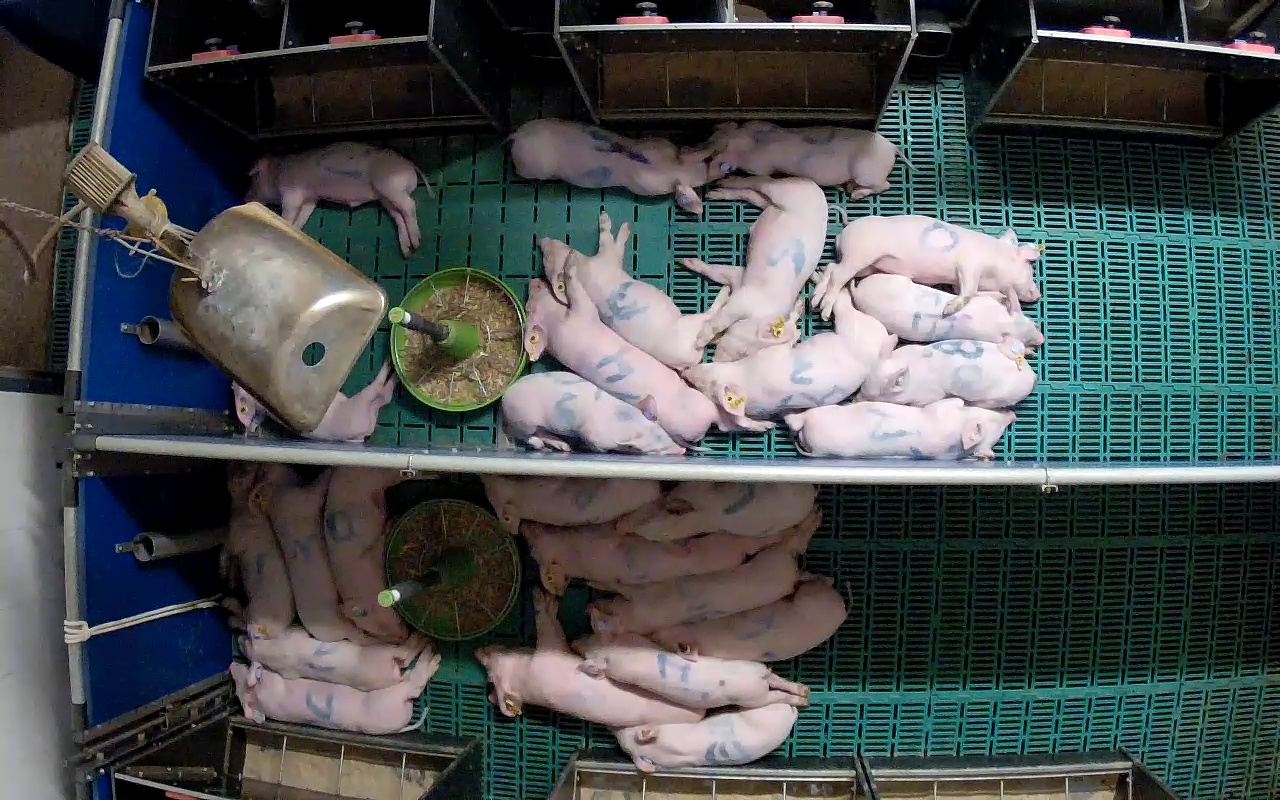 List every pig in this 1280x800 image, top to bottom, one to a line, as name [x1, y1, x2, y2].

pig [503, 117, 725, 215]
pig [707, 122, 914, 202]
pig [244, 142, 431, 260]
pig [676, 173, 830, 362]
pig [537, 210, 733, 372]
pig [811, 215, 1044, 324]
pig [522, 249, 775, 452]
pig [679, 264, 891, 430]
pig [851, 273, 1045, 364]
pig [851, 333, 1036, 407]
pig [231, 356, 397, 441]
pig [501, 372, 687, 456]
pig [783, 397, 1017, 464]
pig [218, 465, 295, 641]
pig [248, 465, 405, 647]
pig [324, 466, 440, 641]
pig [479, 475, 662, 536]
pig [615, 482, 816, 546]
pig [583, 506, 825, 636]
pig [519, 520, 800, 597]
pig [644, 572, 856, 664]
pig [476, 585, 707, 729]
pig [571, 606, 809, 709]
pig [237, 622, 433, 692]
pig [230, 643, 443, 734]
pig [610, 703, 799, 776]